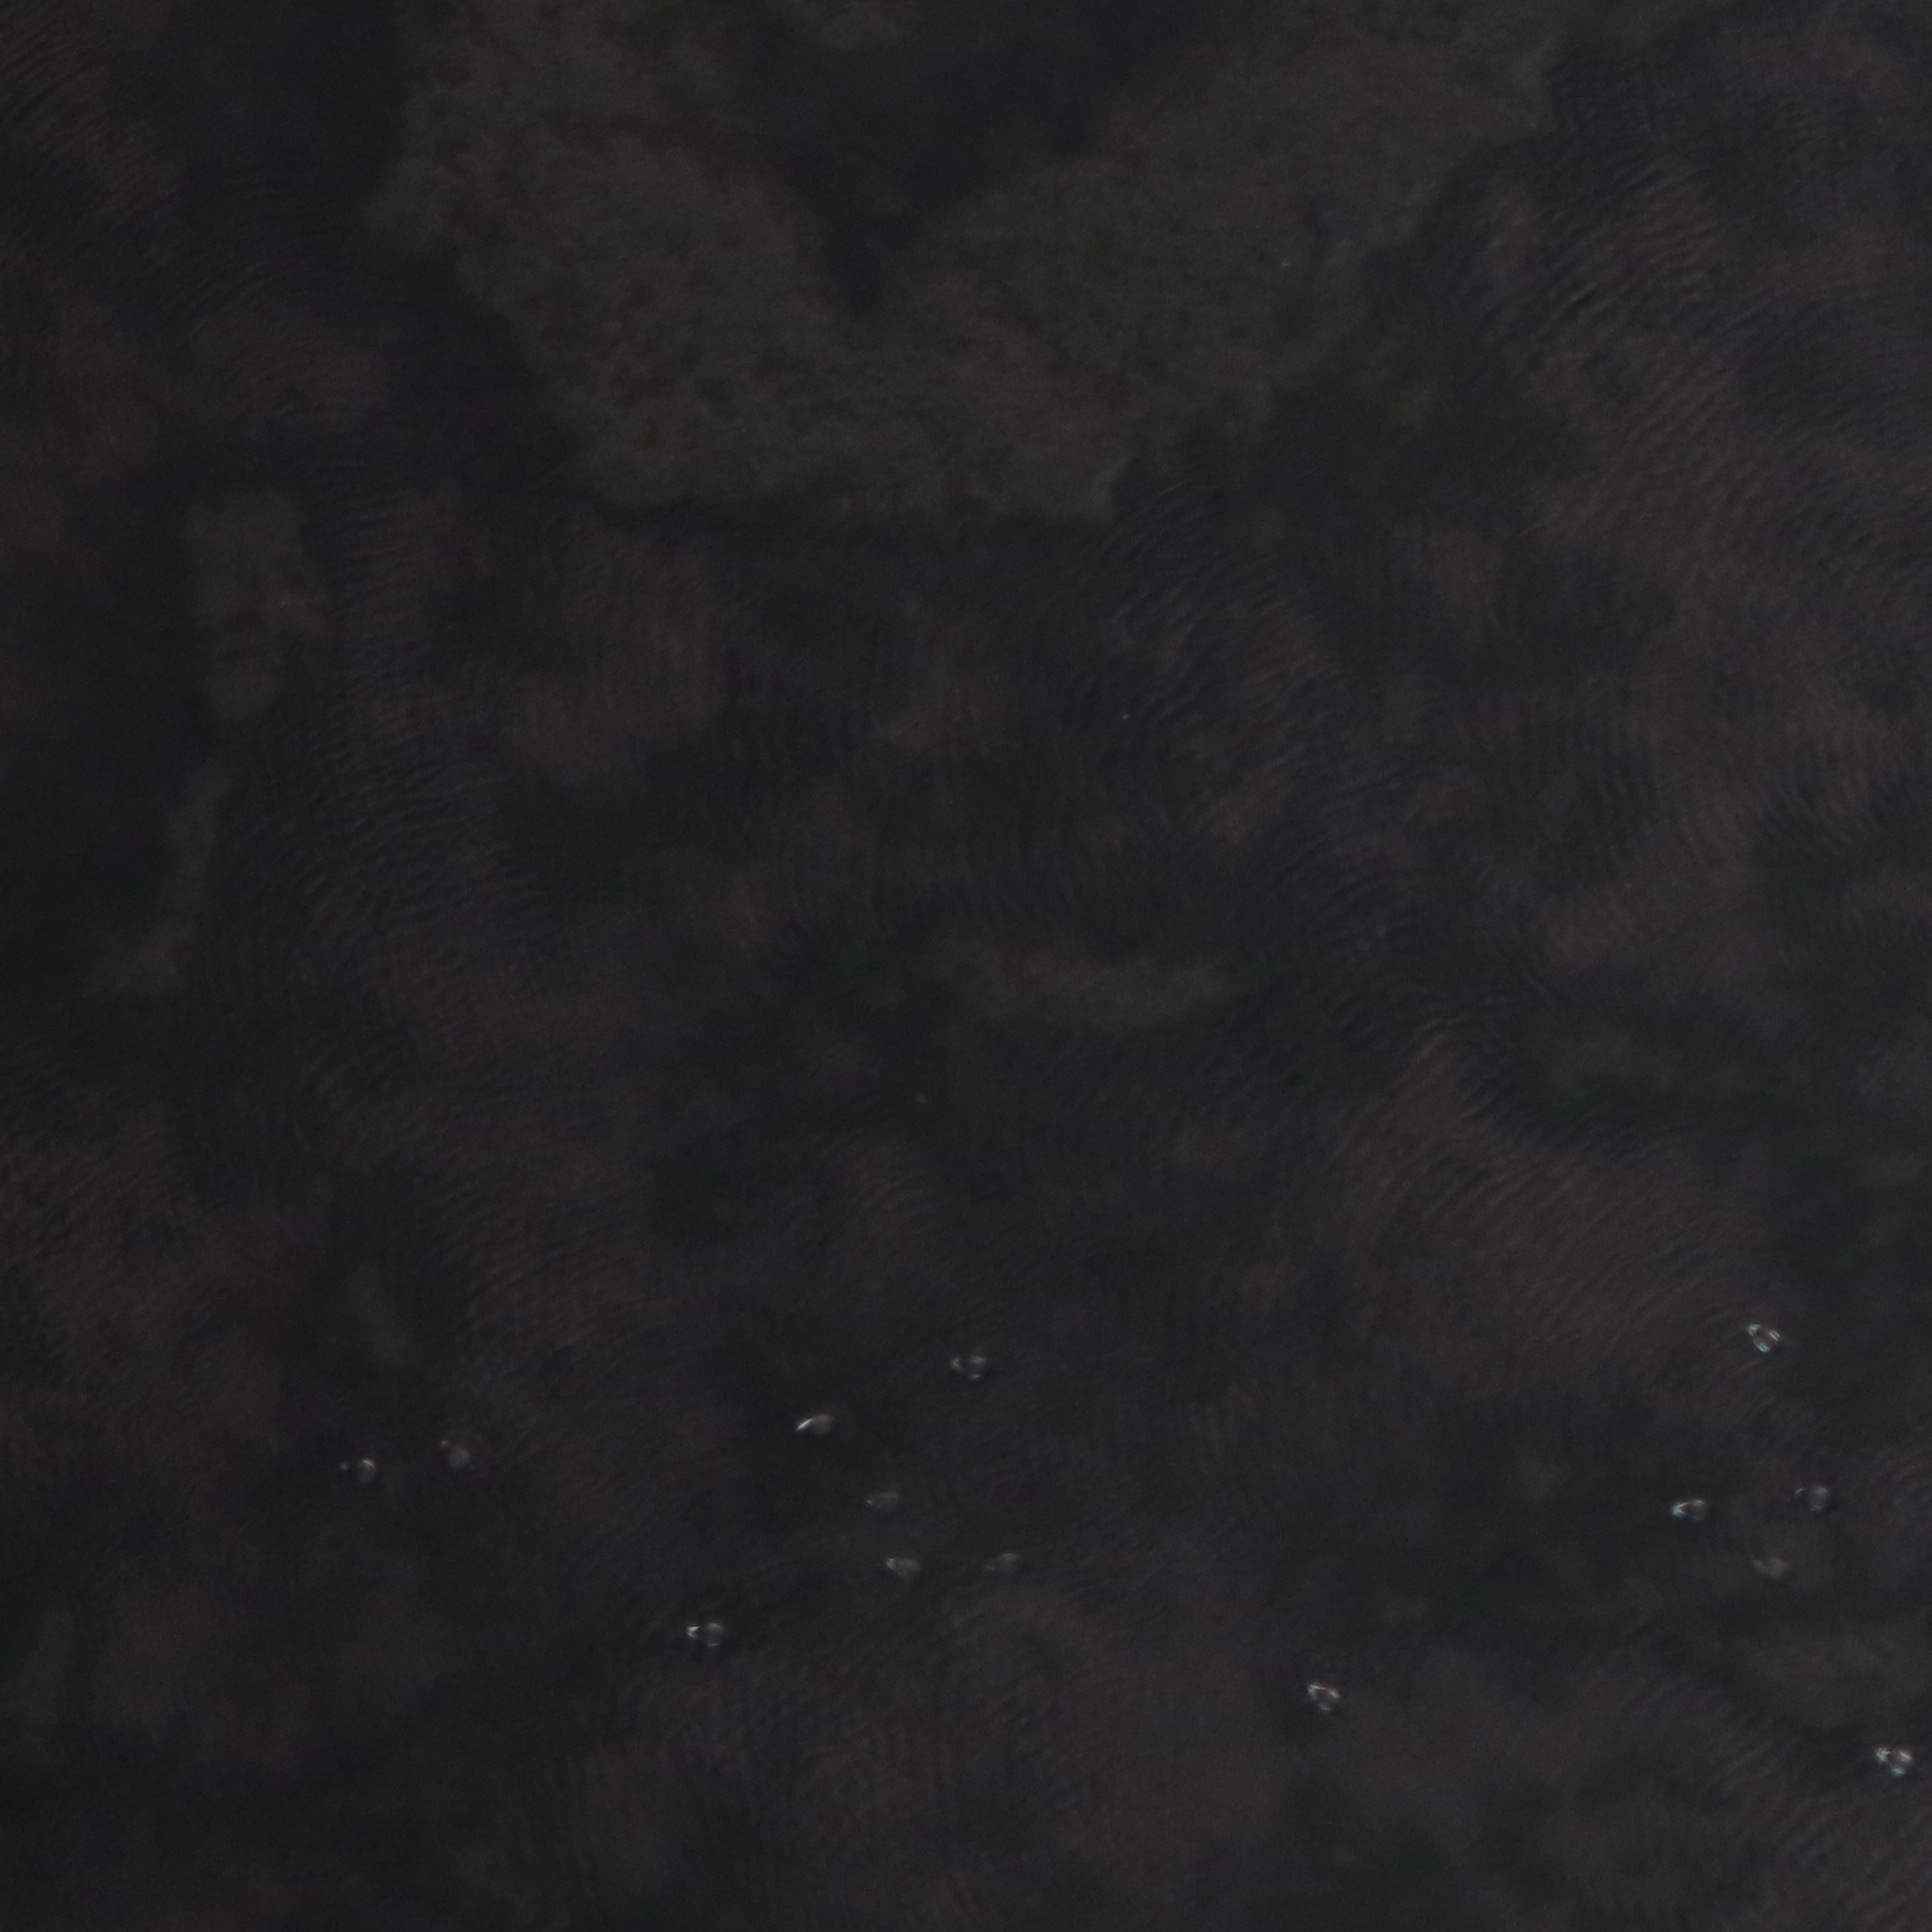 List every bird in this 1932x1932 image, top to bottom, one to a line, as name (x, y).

brant (1766, 1338)
brant (971, 1366)
brant (827, 1429)
brant (456, 1455)
brant (368, 1470)
brant (1814, 1499)
brant (890, 1500)
brant (1696, 1504)
brant (996, 1557)
brant (909, 1573)
brant (709, 1636)
brant (1326, 1698)
brant (1898, 1761)